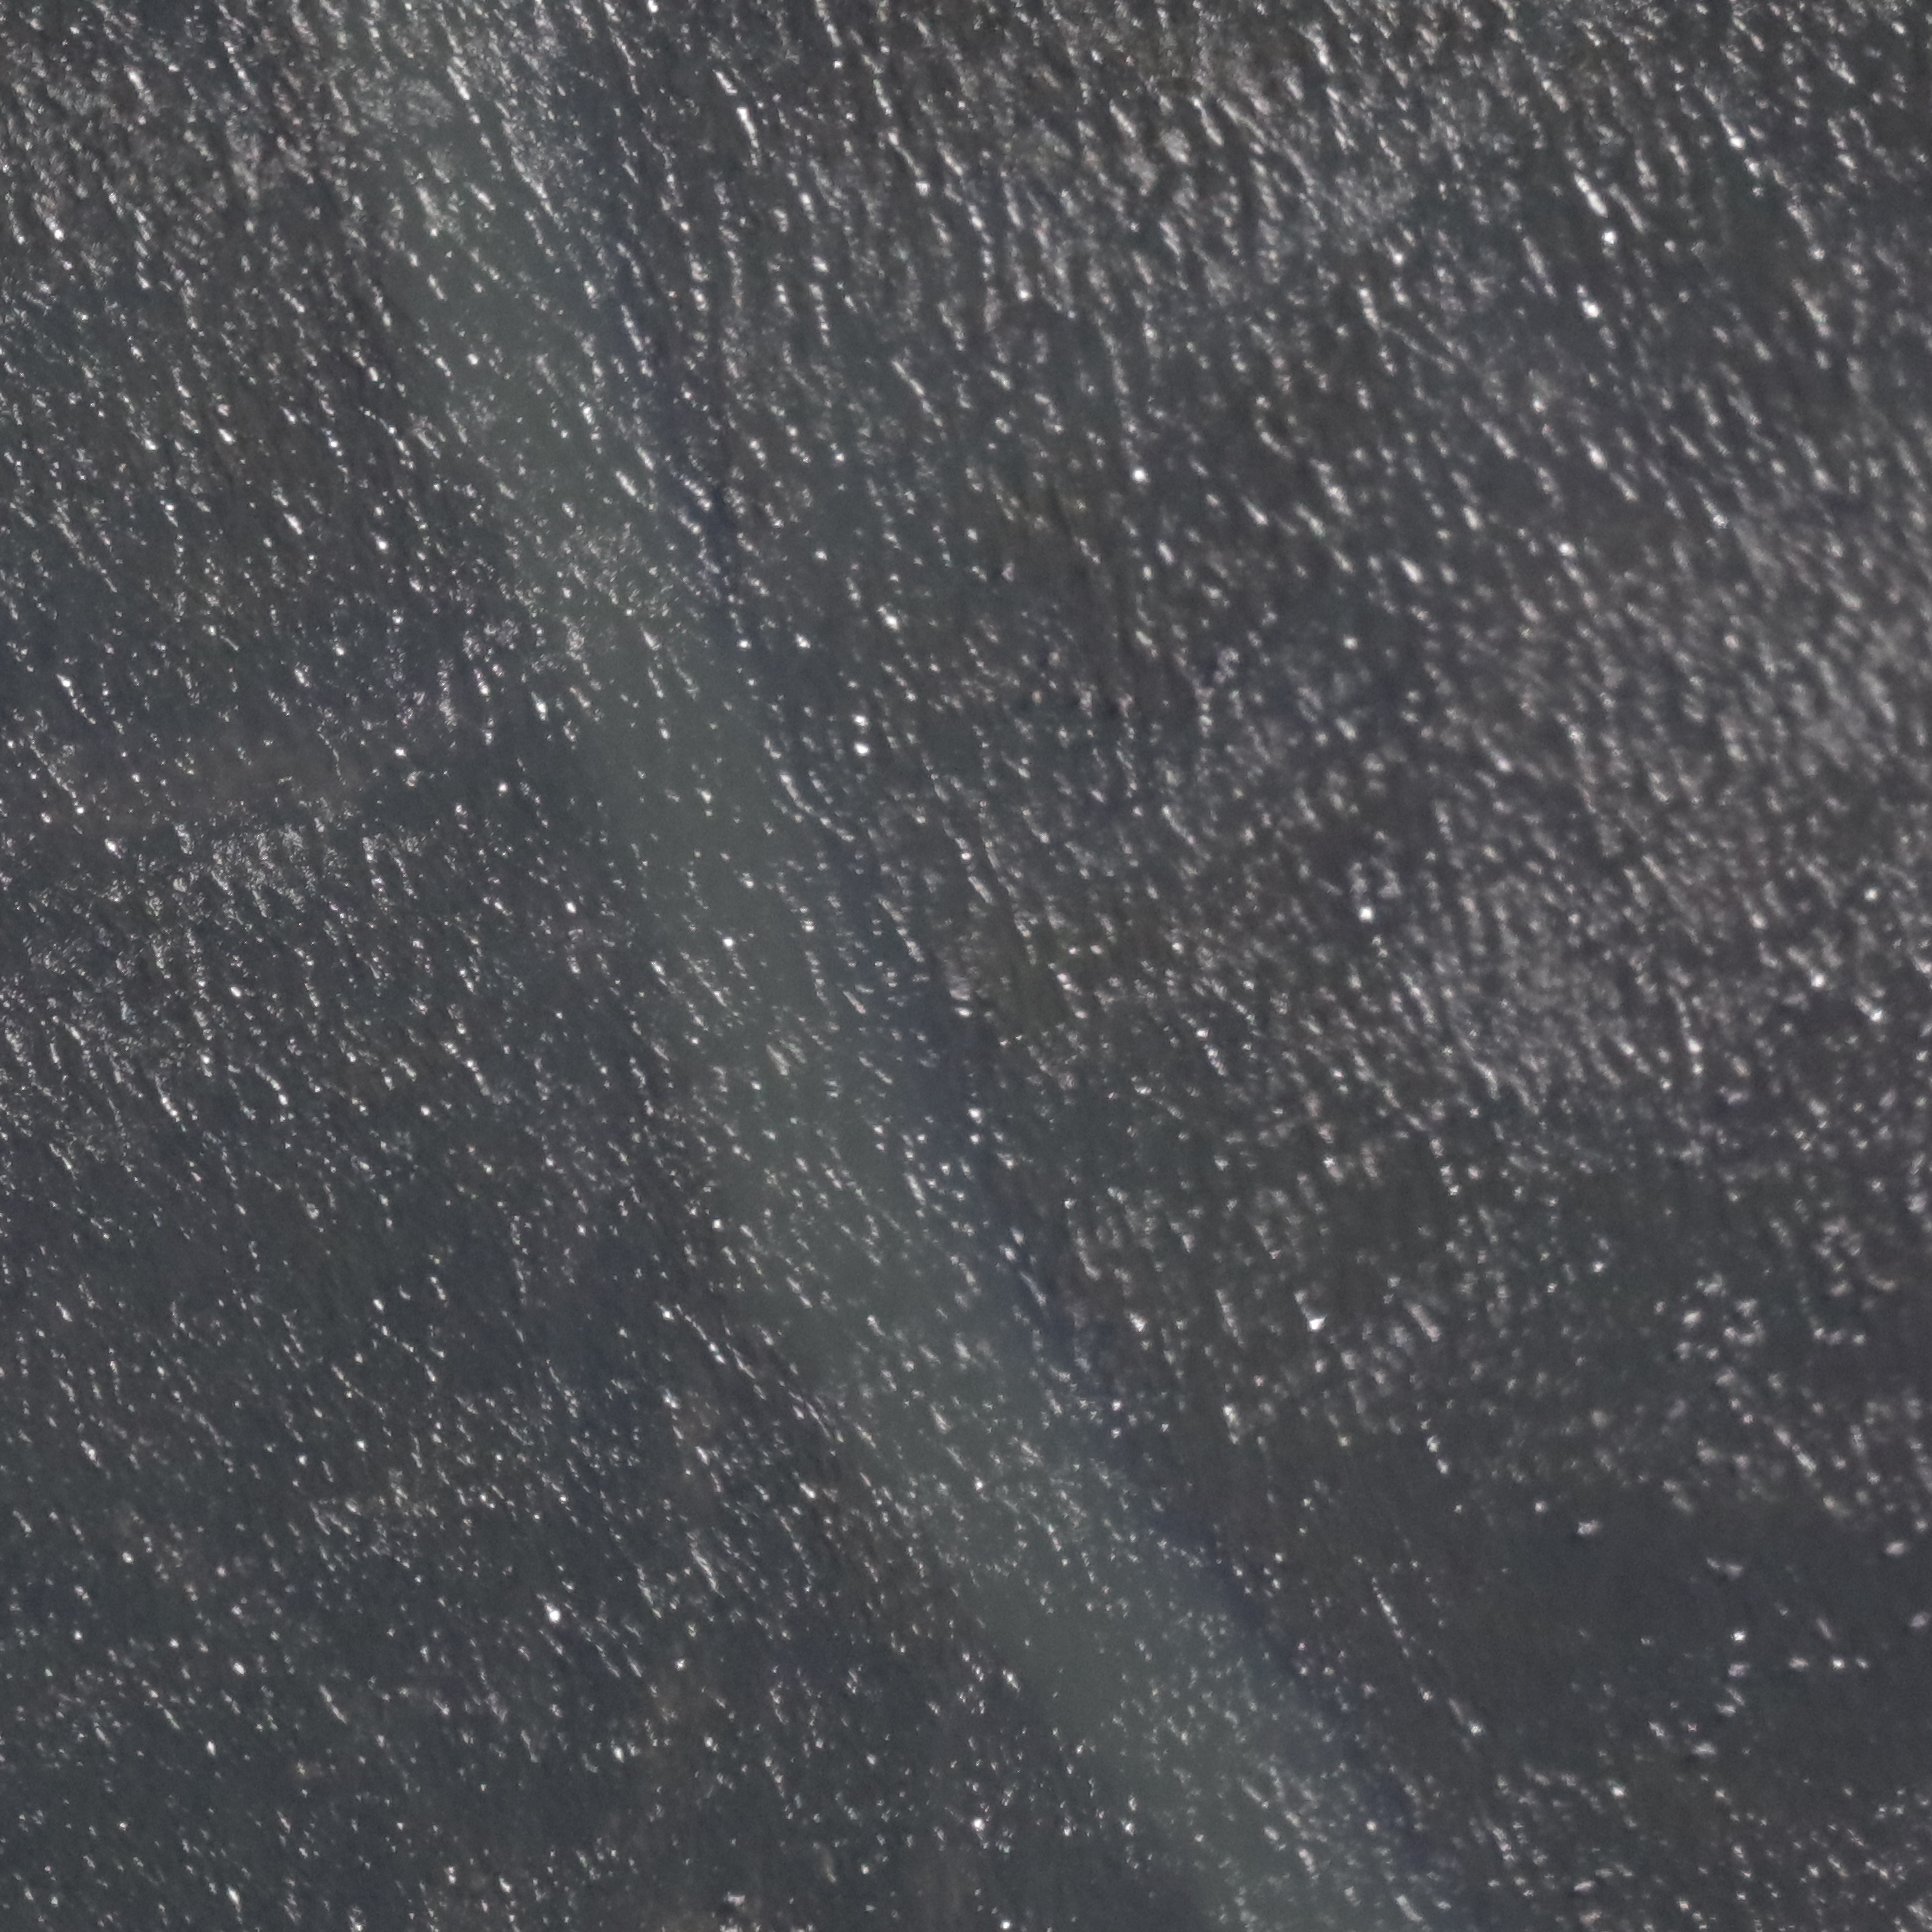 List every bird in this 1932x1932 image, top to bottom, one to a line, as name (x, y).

brant (1593, 1535)
brant (1896, 1551)
brant (1742, 1578)
brant (1914, 1619)
brant (1802, 1665)
brant (1731, 1676)
brant (1722, 1713)
brant (1712, 1748)
brant (1586, 1879)
brant (734, 1902)
brant (1587, 1920)